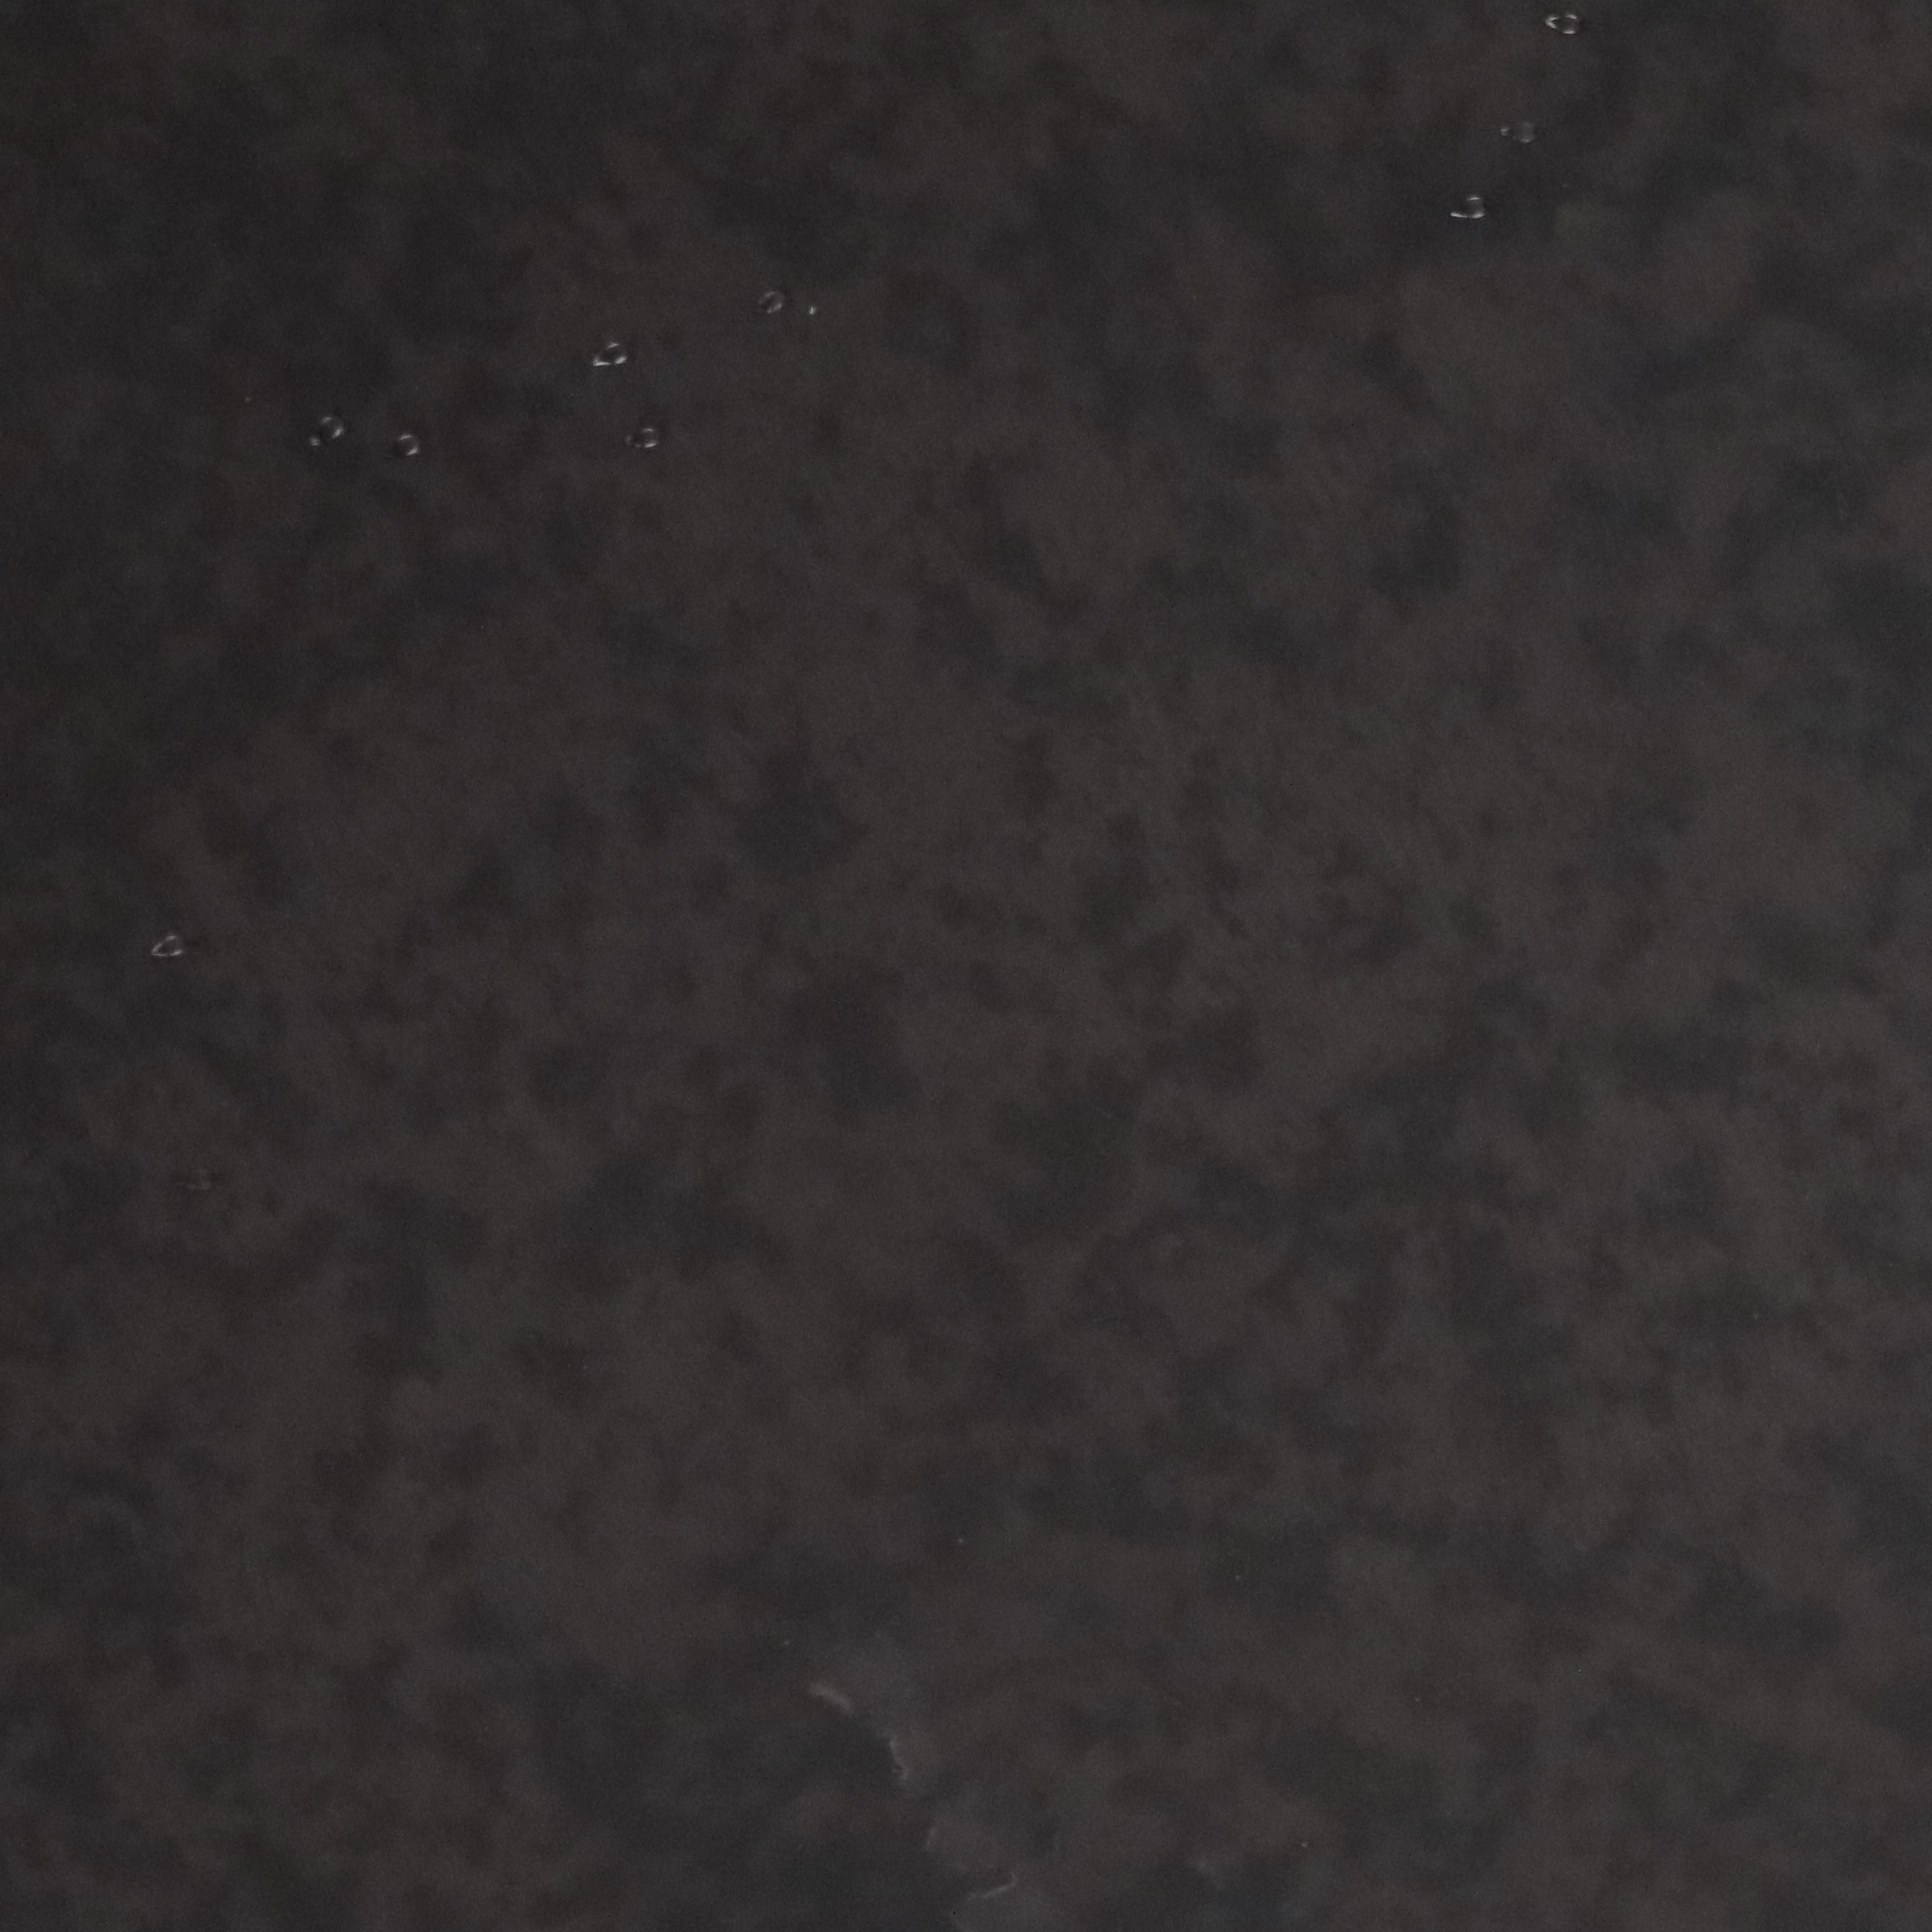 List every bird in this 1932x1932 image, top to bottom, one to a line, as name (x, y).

brant (1564, 21)
brant (1520, 127)
brant (1469, 210)
brant (771, 301)
brant (610, 357)
brant (330, 429)
brant (645, 438)
brant (407, 446)
brant (172, 946)
brant (195, 1177)